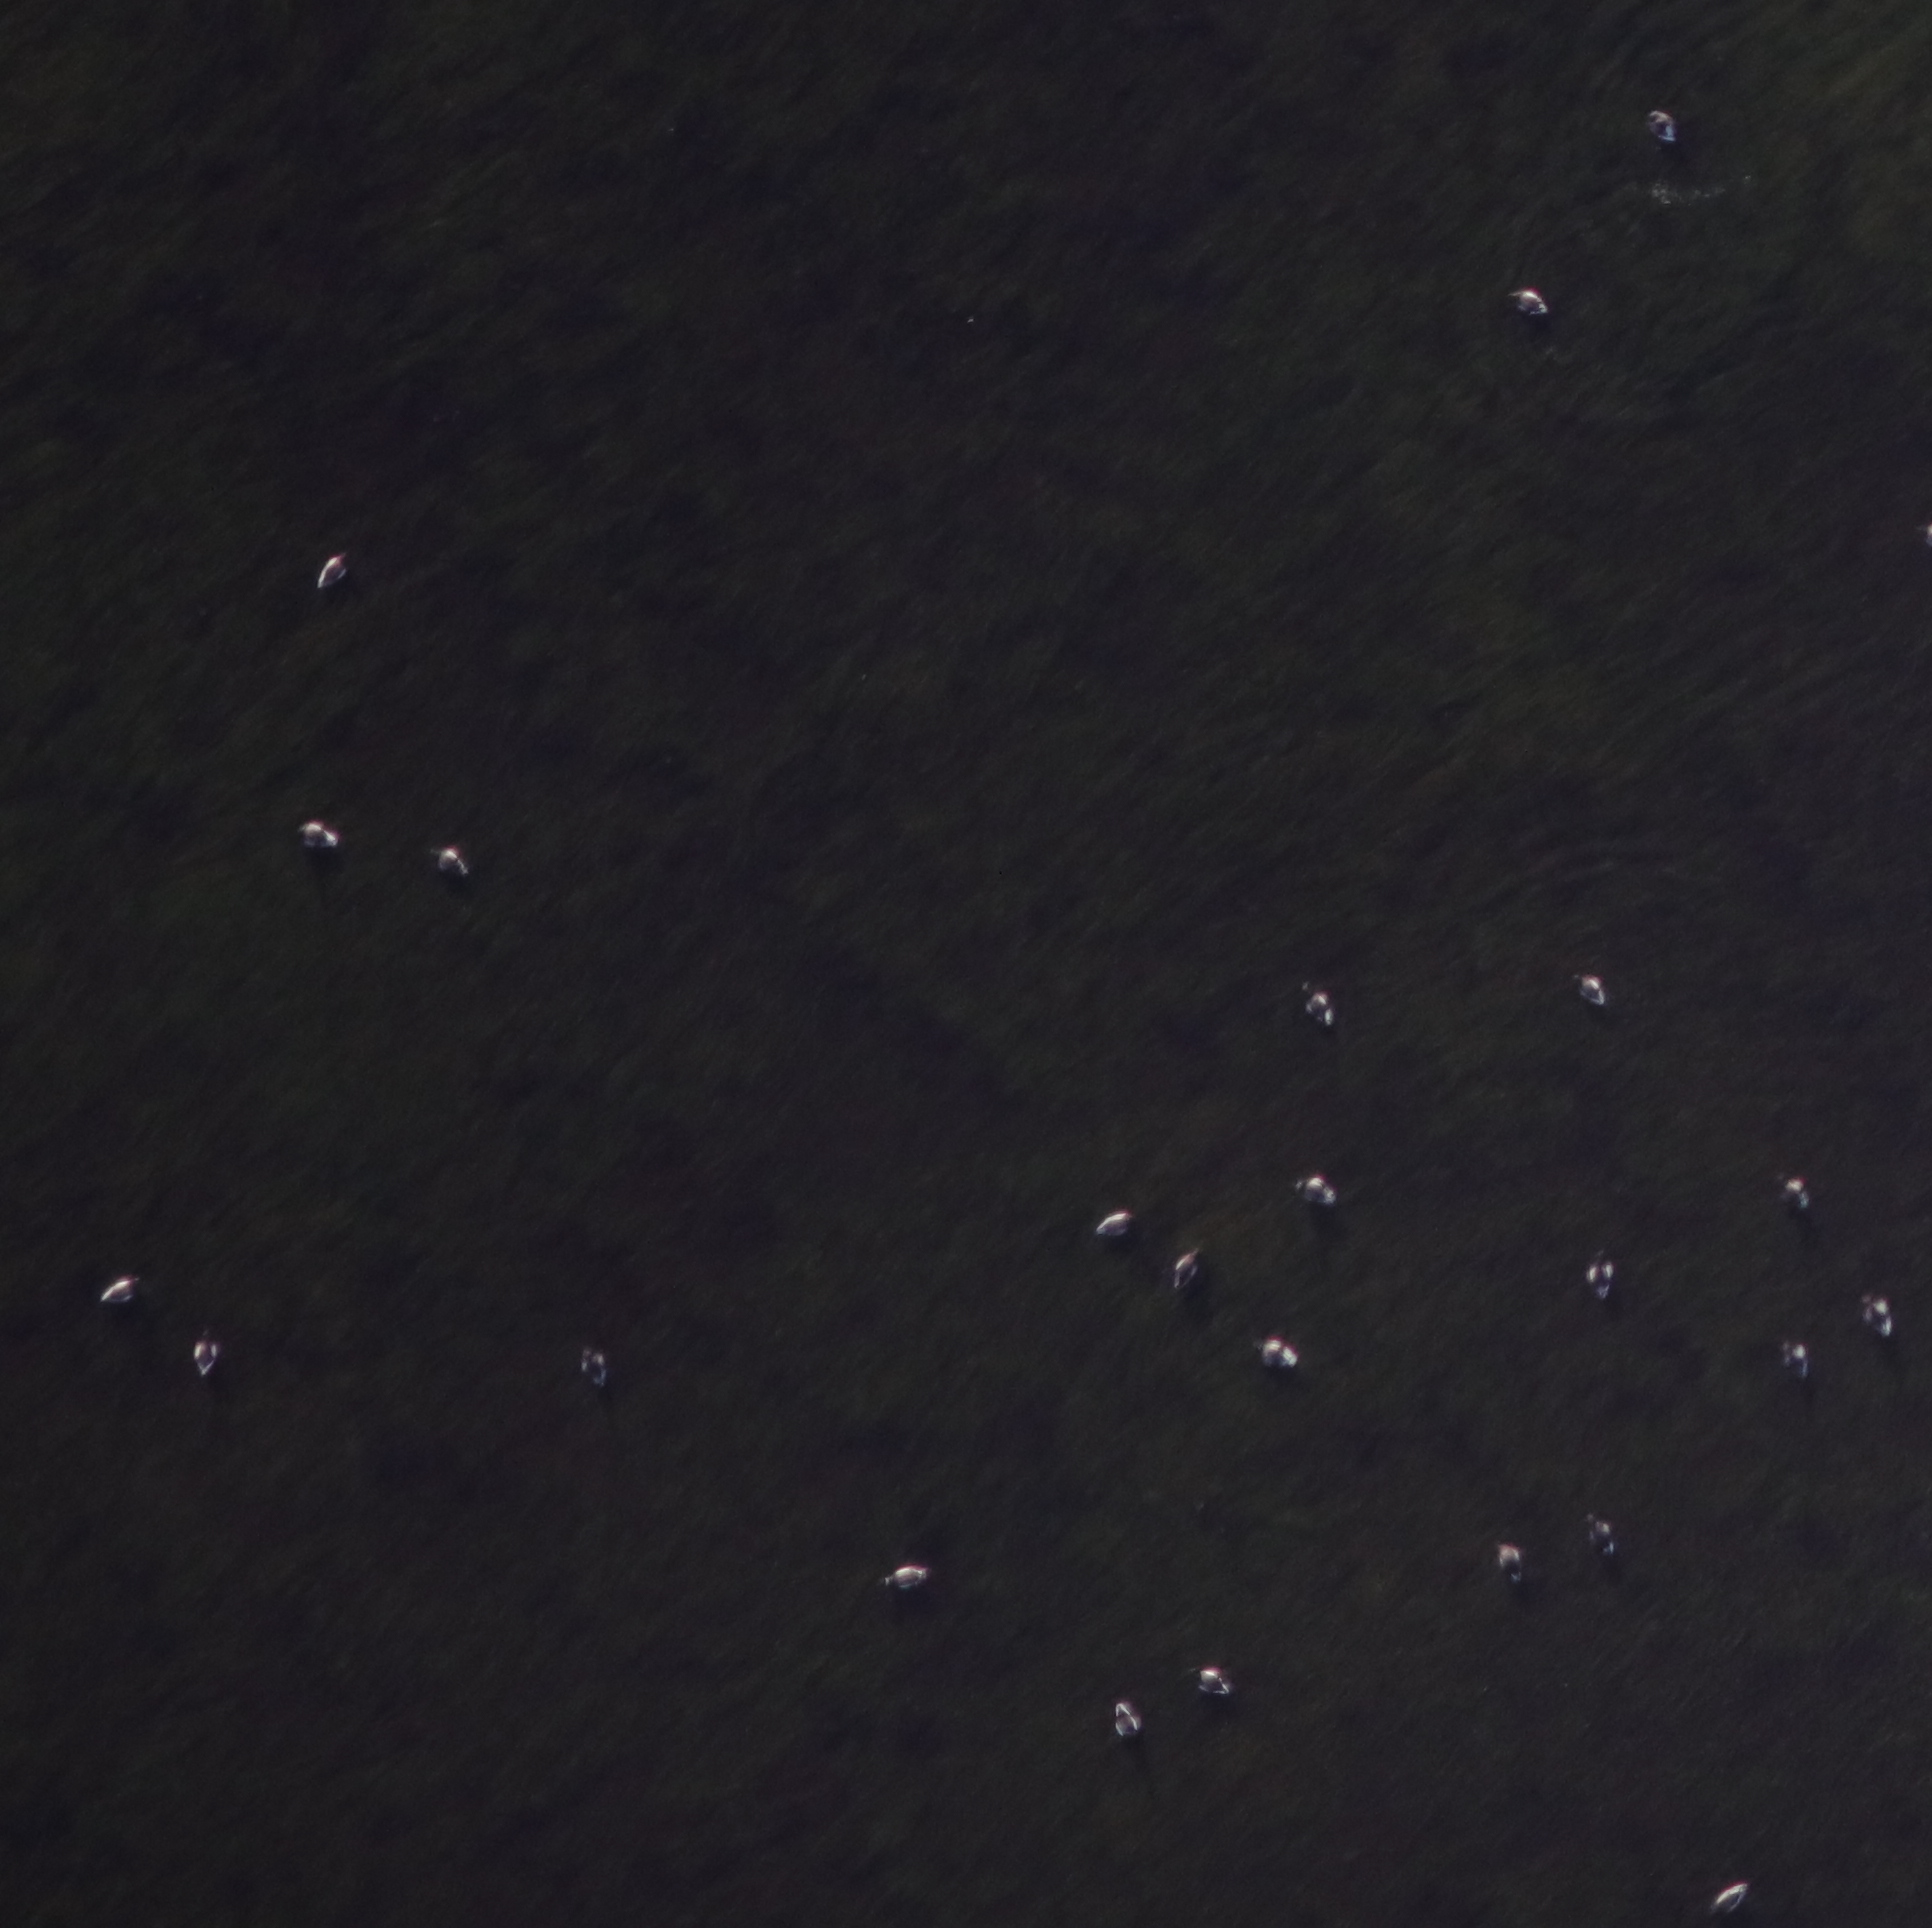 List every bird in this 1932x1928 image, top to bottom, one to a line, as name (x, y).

brant (1661, 124)
brant (1529, 302)
brant (334, 571)
brant (320, 834)
brant (450, 861)
brant (1590, 989)
brant (1316, 1004)
brant (1799, 1188)
brant (1316, 1190)
brant (1125, 1220)
brant (1185, 1271)
brant (1601, 1275)
brant (120, 1288)
brant (1876, 1313)
brant (206, 1351)
brant (1808, 1355)
brant (1284, 1358)
brant (592, 1369)
brant (1601, 1534)
brant (1505, 1567)
brant (906, 1576)
brant (1212, 1681)
brant (1127, 1721)
brant (1730, 1903)